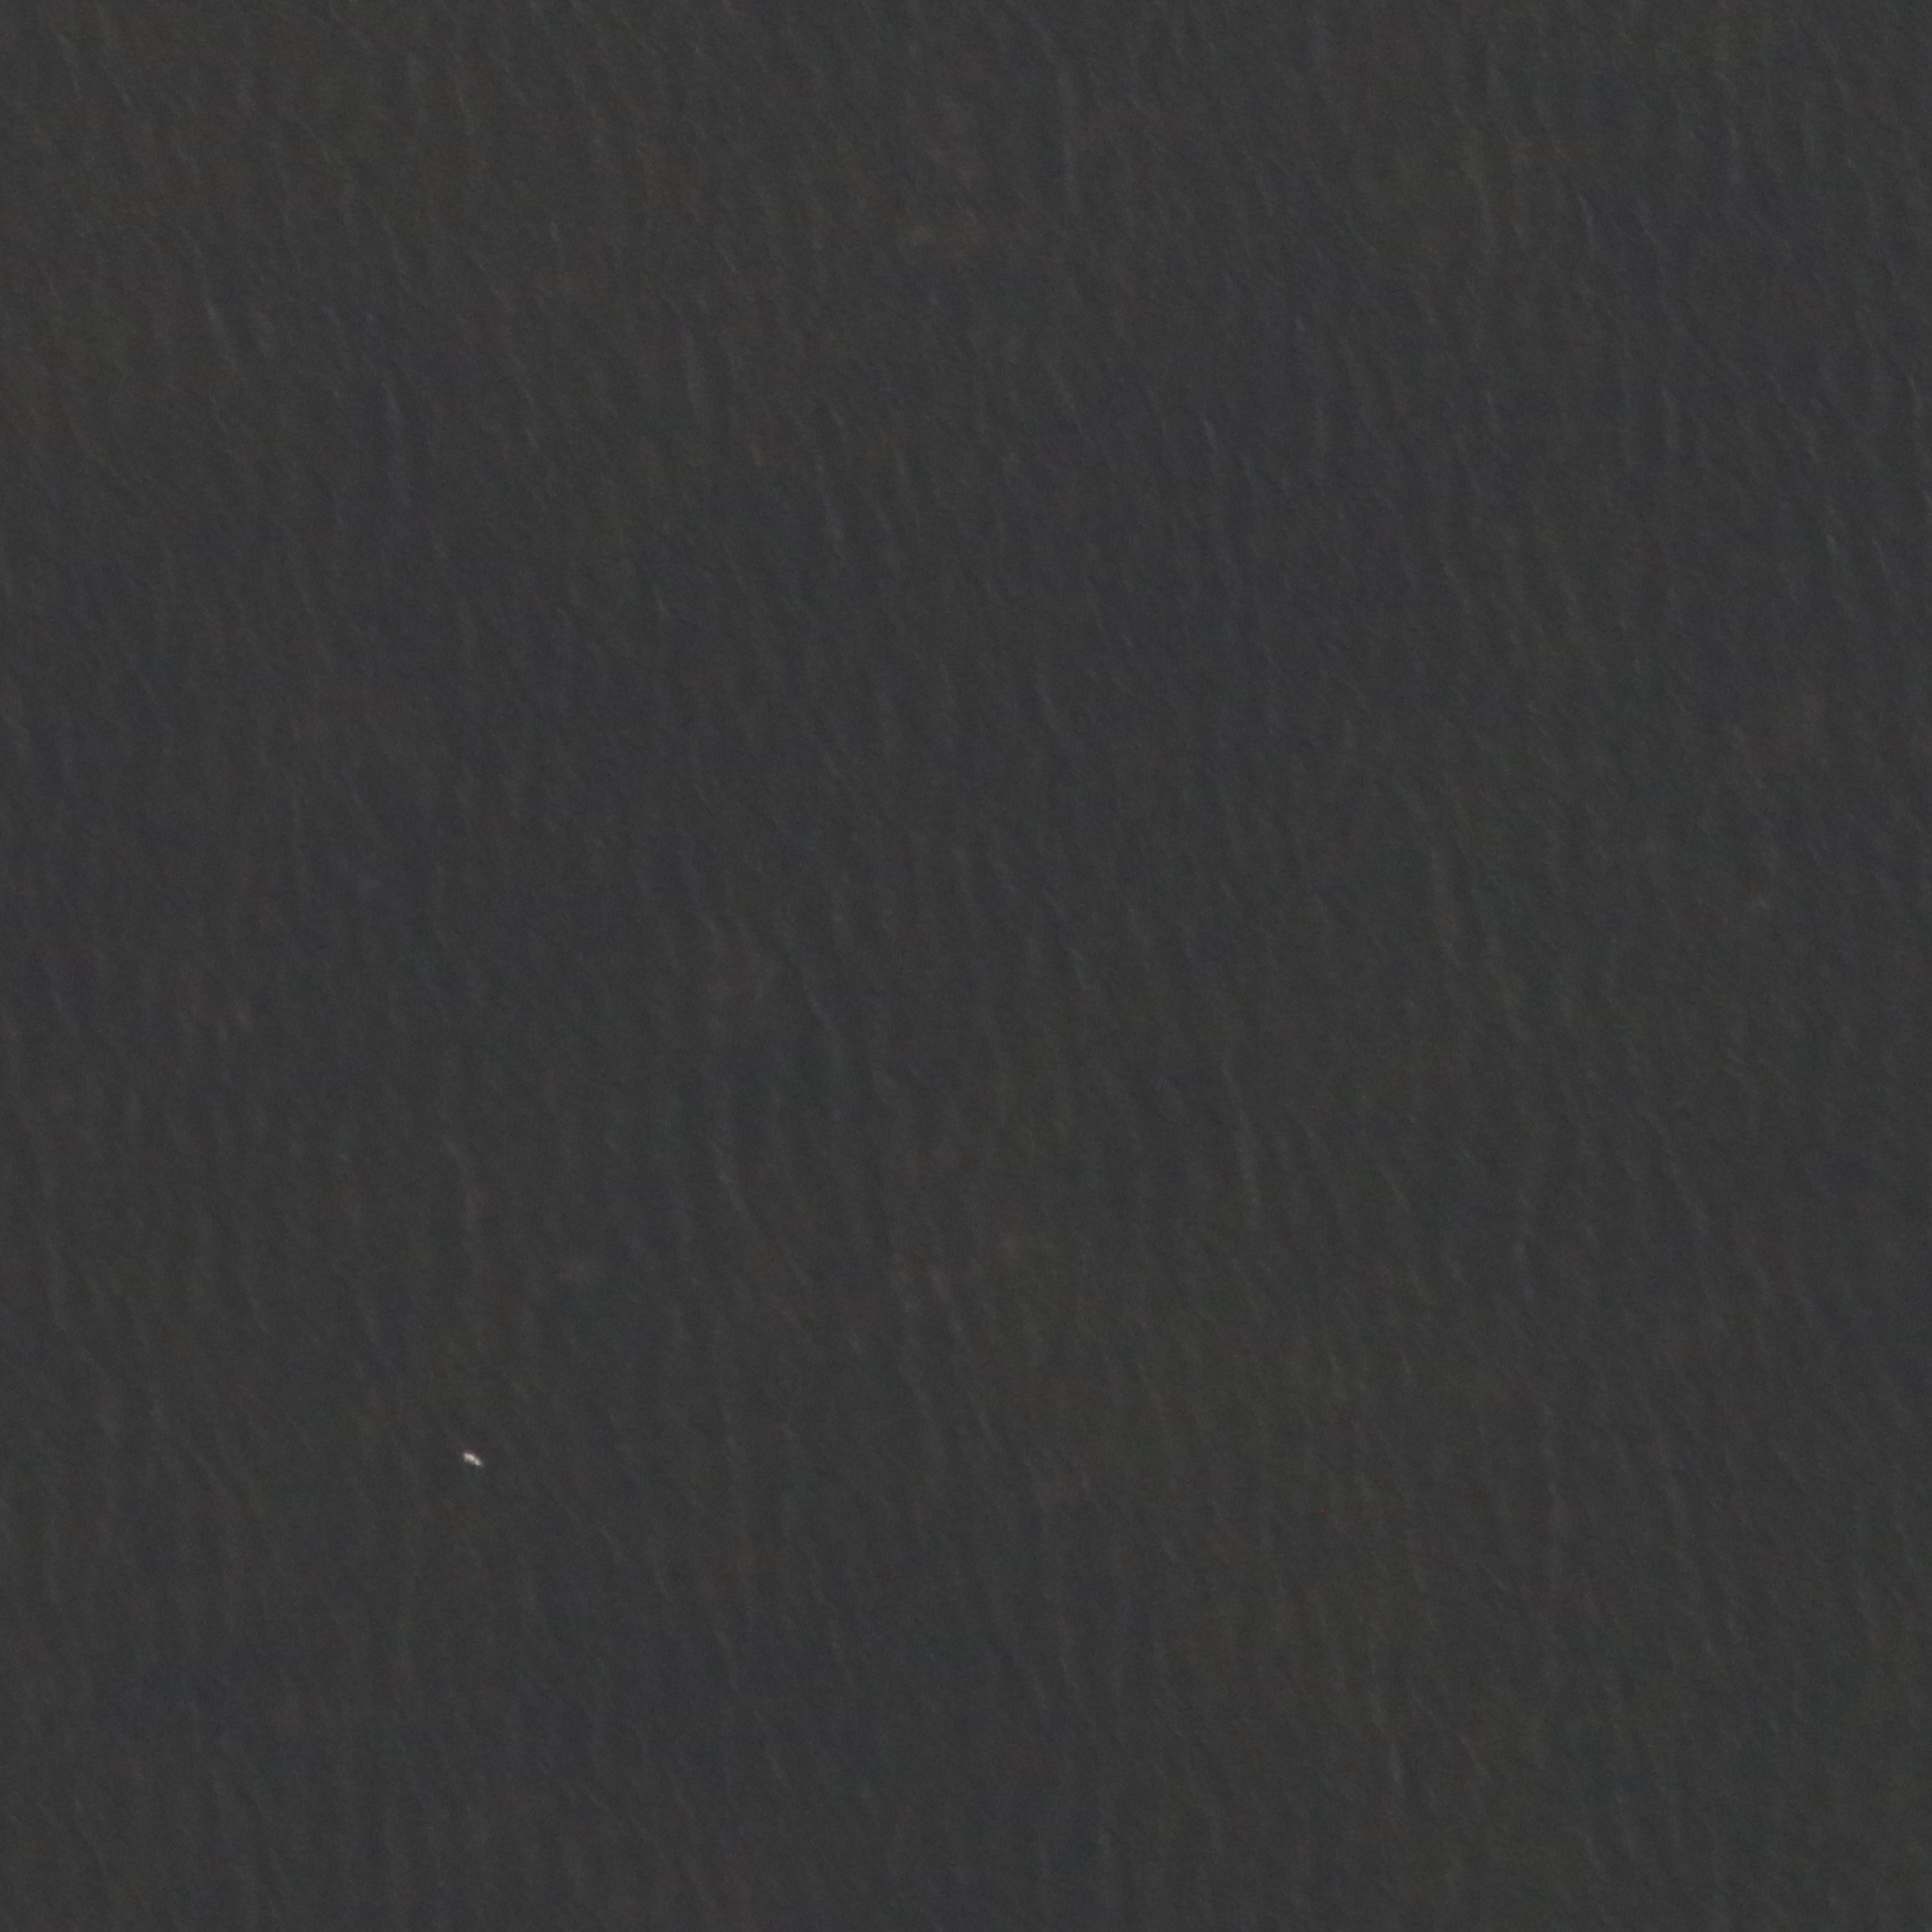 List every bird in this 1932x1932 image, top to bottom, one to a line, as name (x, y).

other bird (469, 1458)